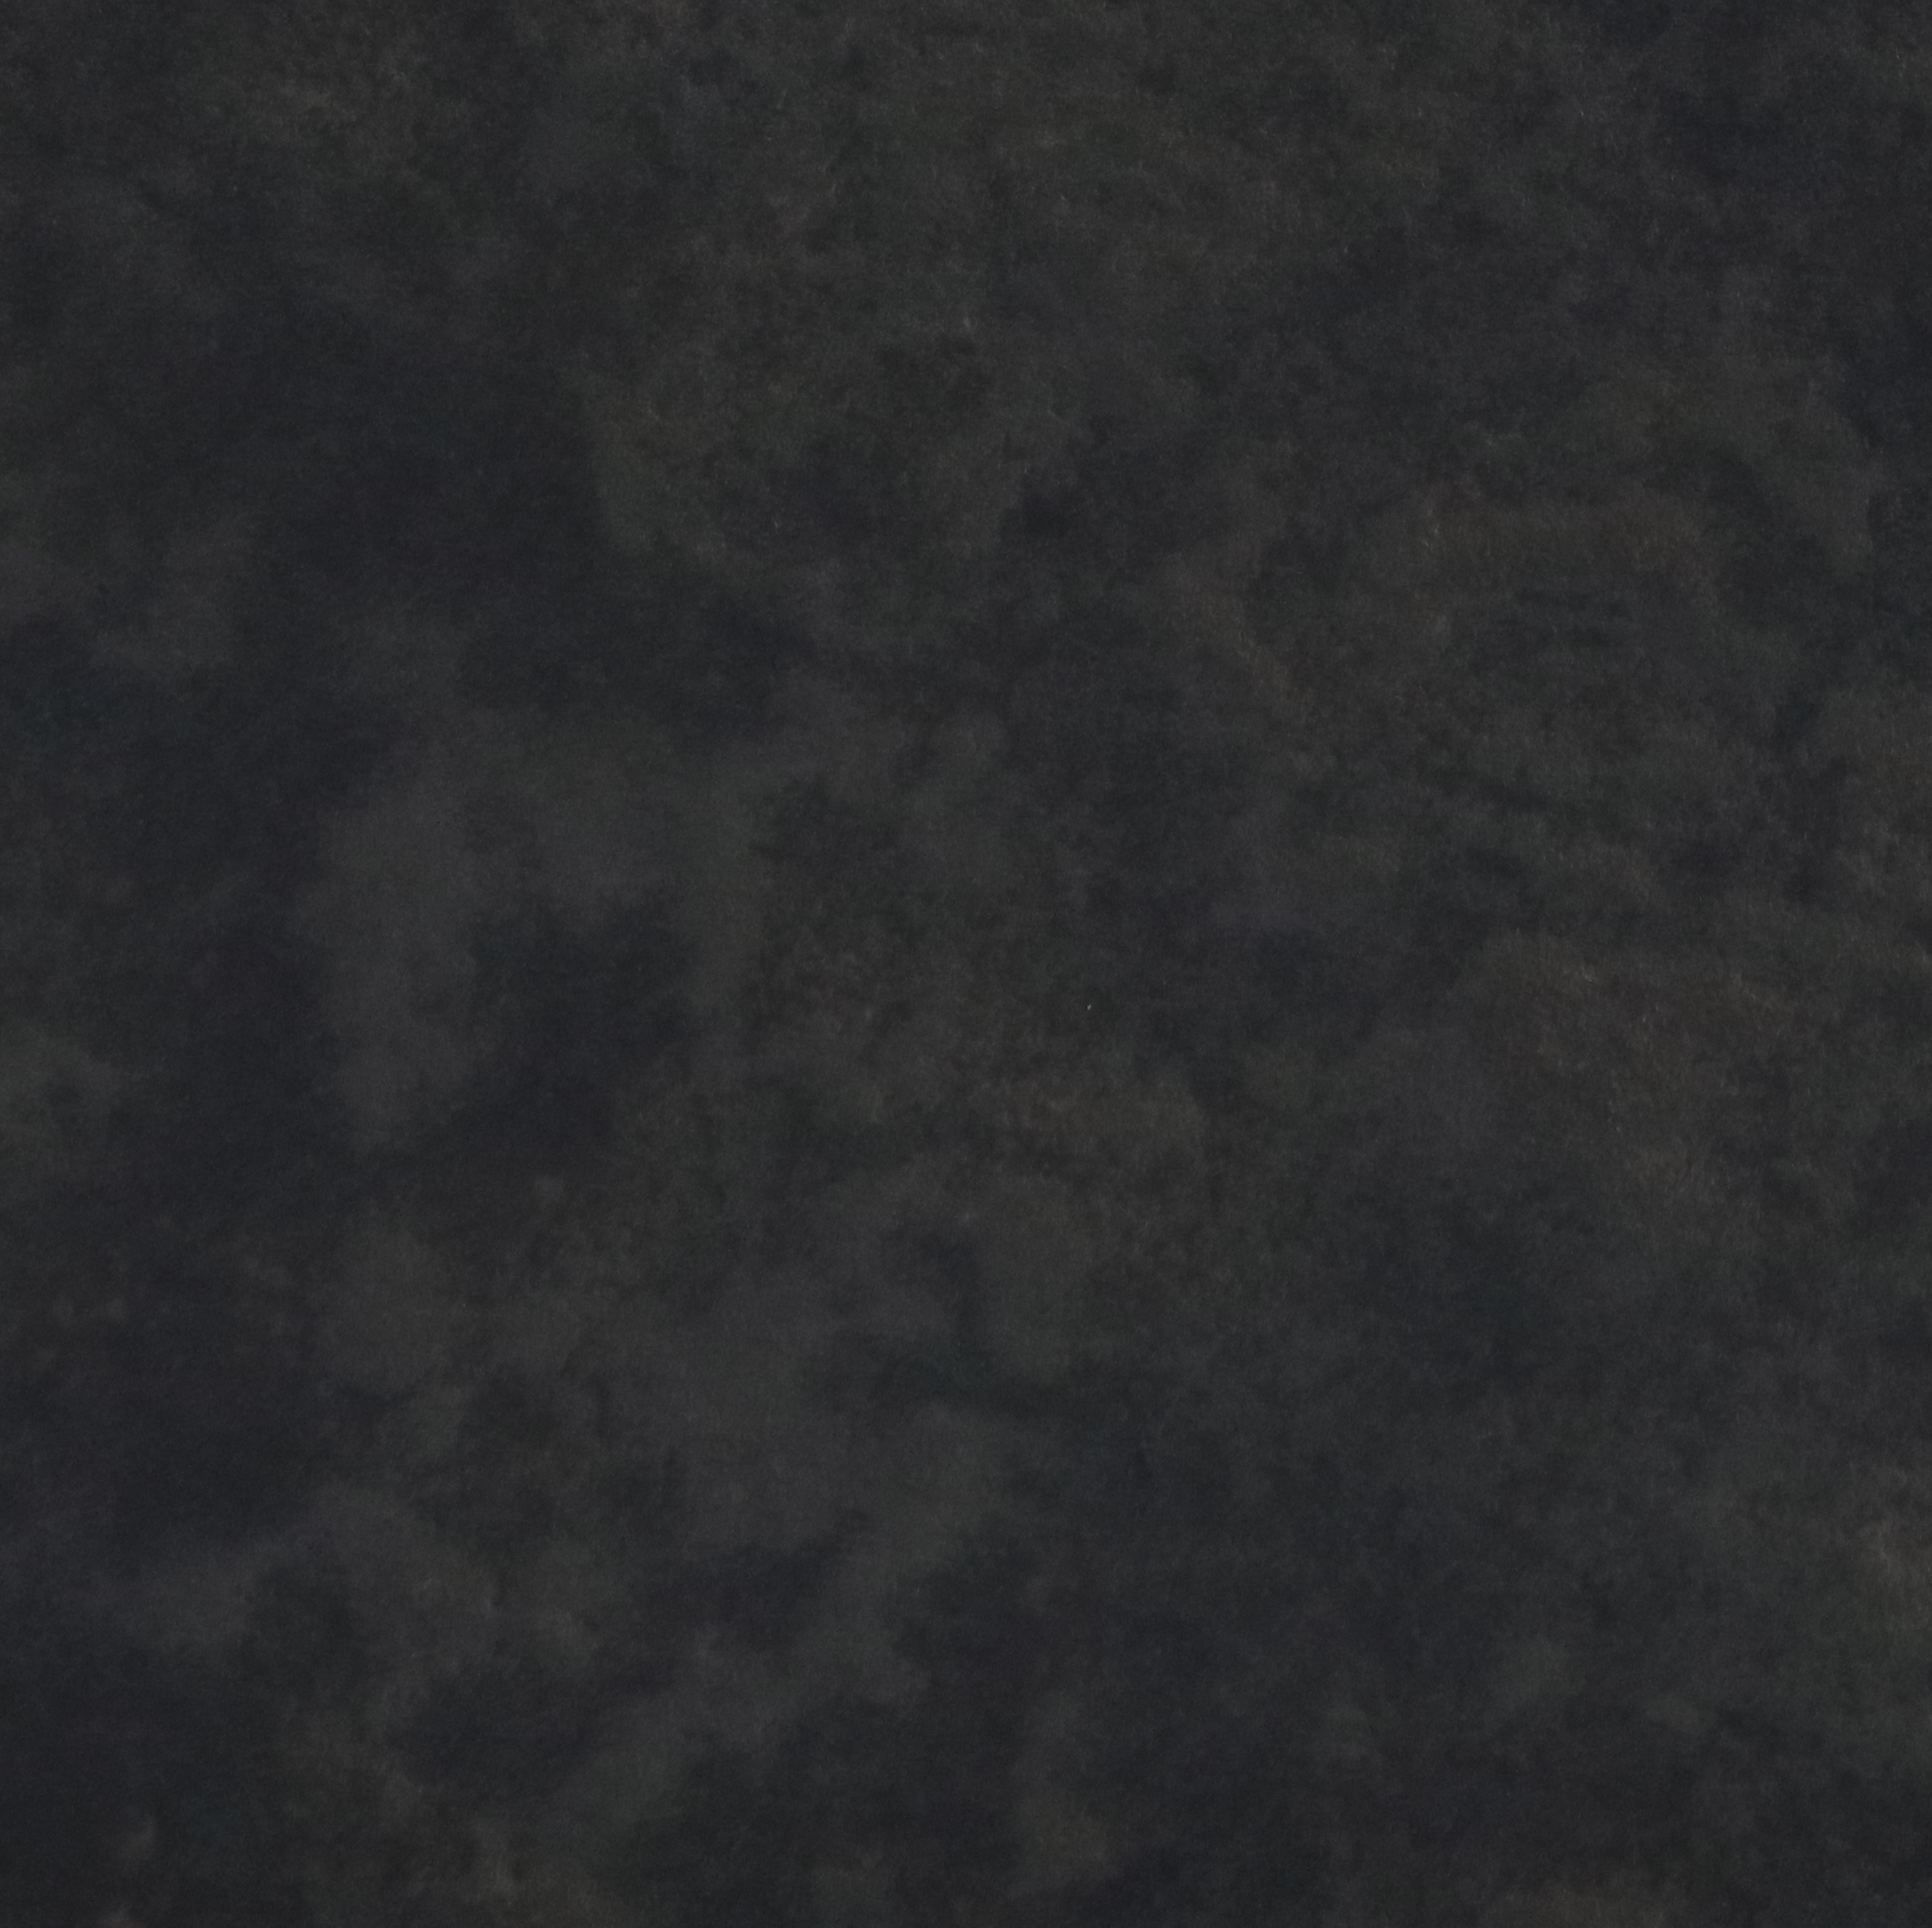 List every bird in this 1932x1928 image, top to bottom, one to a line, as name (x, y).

None